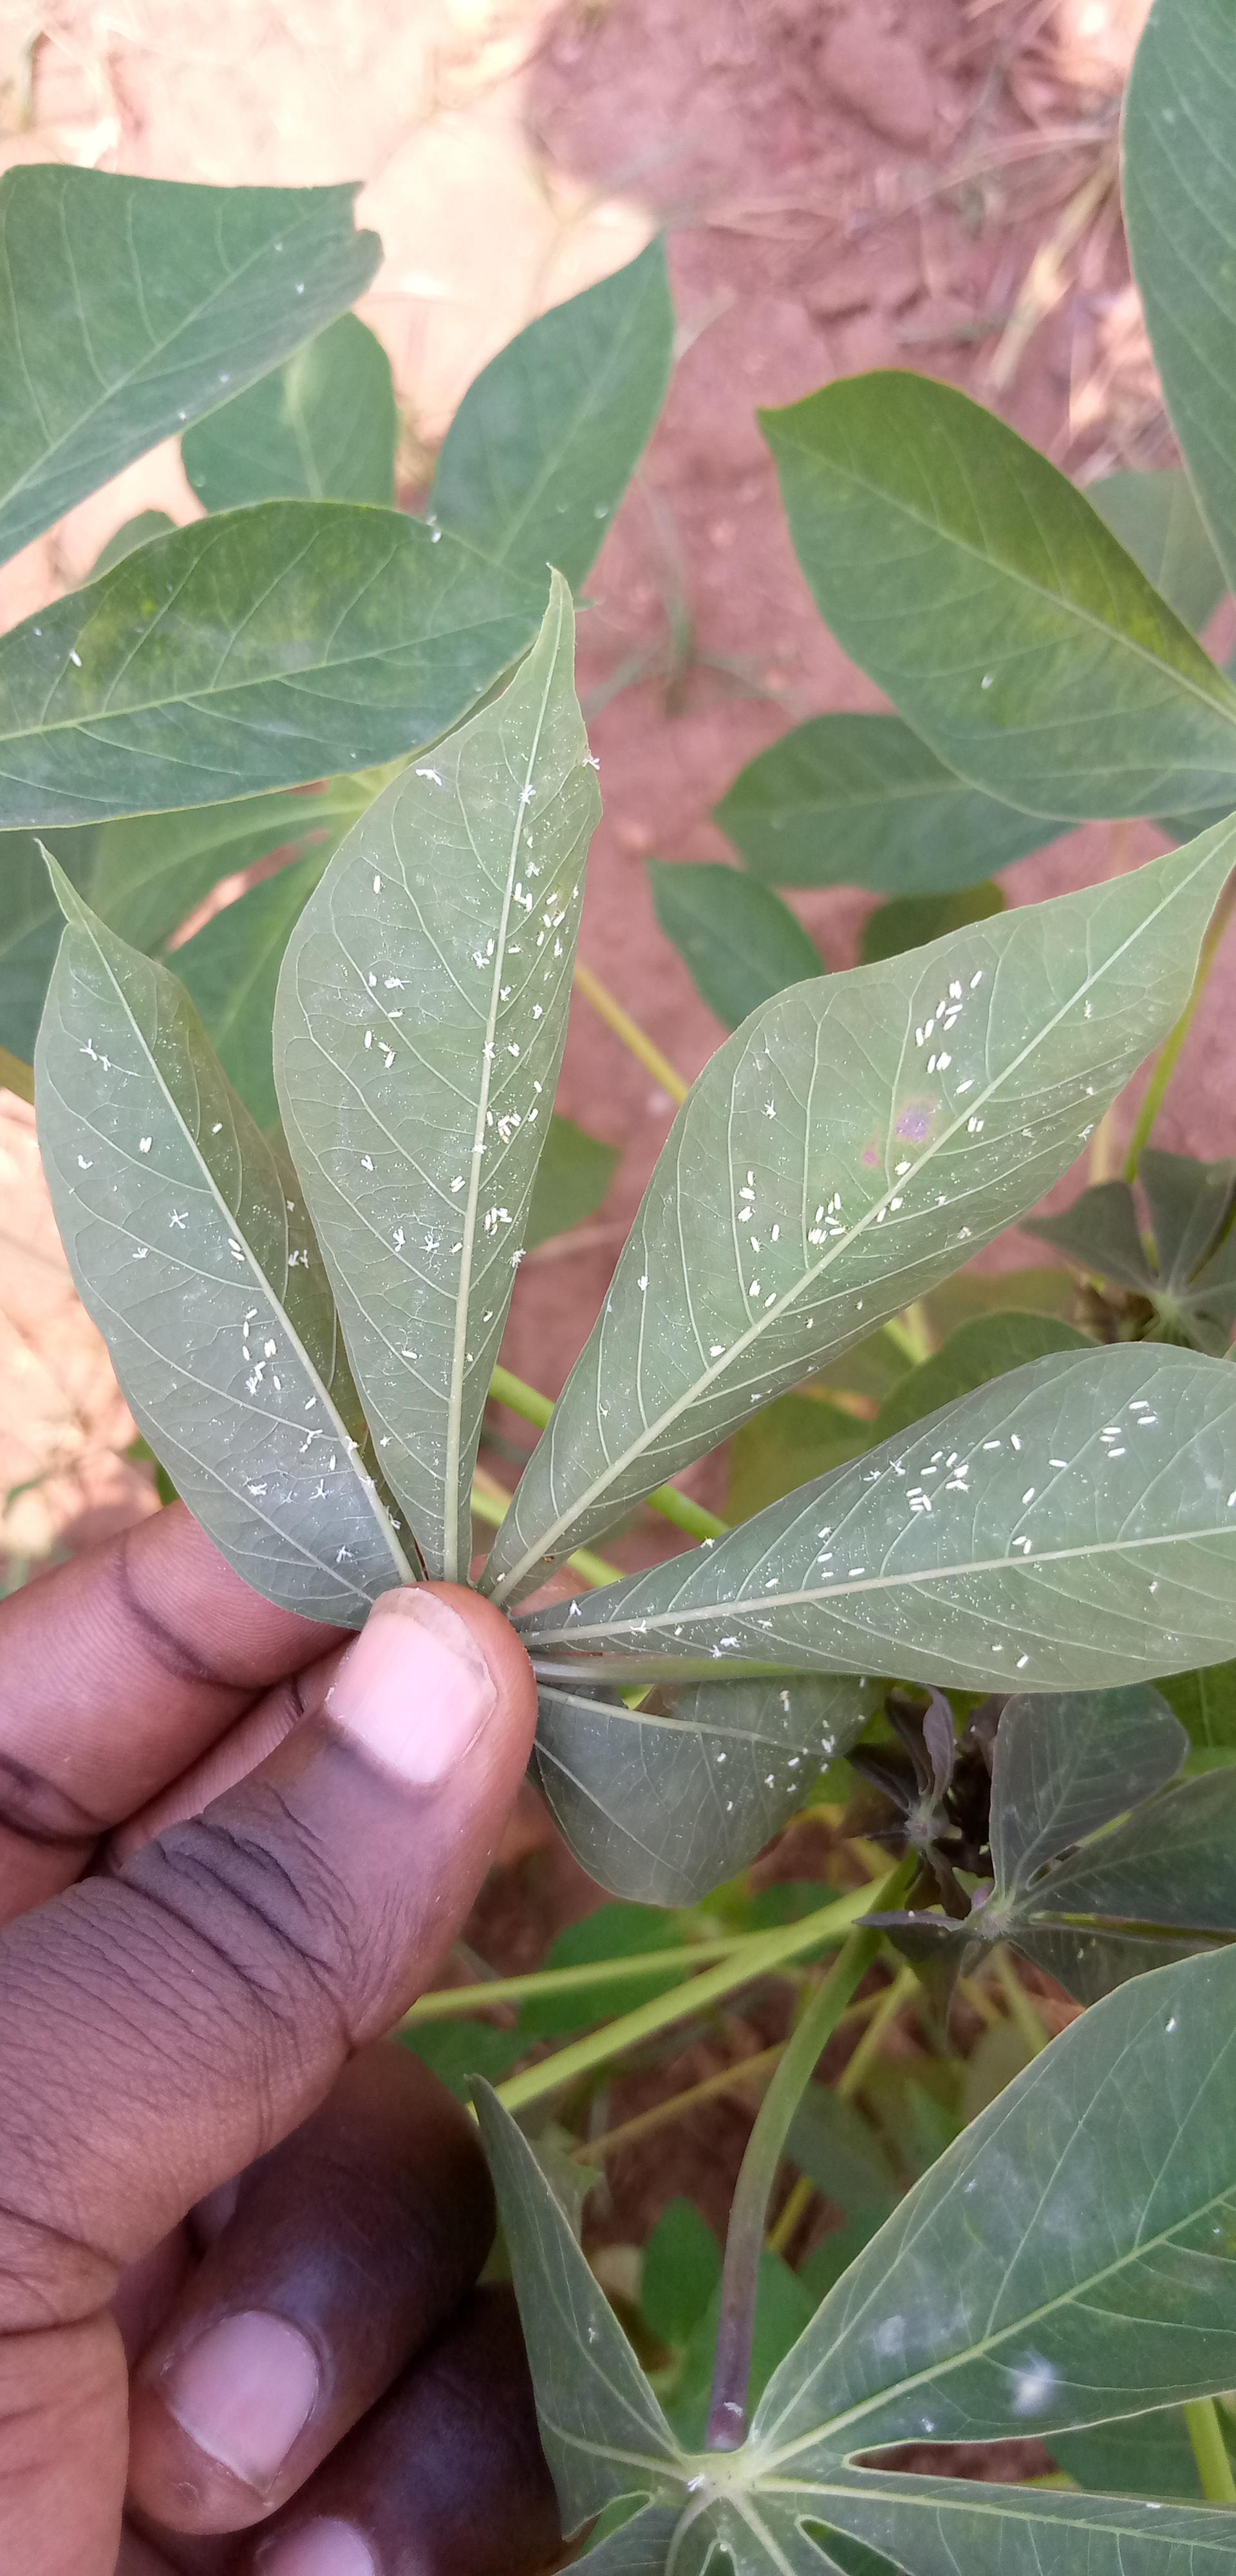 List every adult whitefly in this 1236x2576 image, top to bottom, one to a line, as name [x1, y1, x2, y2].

whitefly [427, 528, 447, 544]
whitefly [67, 647, 85, 670]
whitefly [579, 755, 604, 772]
whitefly [414, 766, 443, 788]
whitefly [515, 783, 539, 806]
whitefly [525, 835, 536, 850]
whitefly [523, 860, 541, 879]
whitefly [370, 871, 385, 896]
whitefly [512, 881, 523, 902]
whitefly [570, 884, 582, 900]
whitefly [545, 890, 560, 906]
whitefly [525, 892, 534, 914]
whitefly [552, 909, 568, 929]
whitefly [541, 913, 552, 930]
whitefly [534, 929, 547, 949]
whitefly [485, 938, 496, 957]
whitefly [506, 943, 523, 956]
whitefly [470, 950, 492, 970]
whitefly [968, 968, 984, 992]
whitefly [368, 971, 377, 989]
whitefly [381, 974, 413, 991]
whitefly [954, 979, 964, 1001]
whitefly [947, 980, 954, 1000]
whitefly [498, 984, 513, 1003]
whitefly [935, 999, 946, 1021]
whitefly [1083, 1001, 1094, 1021]
whitefly [530, 1002, 545, 1022]
whitefly [945, 1003, 965, 1017]
whitefly [386, 1009, 405, 1019]
whitefly [942, 1014, 958, 1032]
whitefly [924, 1018, 935, 1039]
whitefly [913, 1027, 925, 1048]
whitefly [362, 1028, 373, 1050]
whitefly [77, 1034, 99, 1063]
whitefly [480, 1039, 498, 1062]
whitefly [512, 1040, 521, 1052]
whitefly [376, 1041, 391, 1053]
whitefly [506, 1045, 520, 1059]
whitefly [383, 1050, 396, 1069]
whitefly [936, 1051, 947, 1072]
whitefly [98, 1052, 113, 1074]
whitefly [926, 1052, 937, 1075]
whitefly [942, 1054, 953, 1072]
whitefly [955, 1077, 975, 1095]
whitefly [532, 1079, 545, 1095]
whitefly [1083, 1084, 1101, 1095]
whitefly [762, 1097, 778, 1121]
whitefly [526, 1107, 540, 1124]
whitefly [485, 1109, 495, 1128]
whitefly [512, 1112, 521, 1121]
whitefly [497, 1113, 510, 1126]
whitefly [966, 1114, 977, 1134]
whitefly [509, 1115, 521, 1128]
whitefly [976, 1118, 986, 1134]
whitefly [1075, 1121, 1094, 1144]
whitefly [209, 1121, 227, 1136]
whitefly [503, 1124, 512, 1135]
whitefly [496, 1126, 505, 1135]
whitefly [144, 1135, 154, 1155]
whitefly [501, 1135, 511, 1145]
whitefly [138, 1135, 145, 1153]
whitefly [471, 1141, 487, 1157]
whitefly [77, 1152, 95, 1171]
whitefly [358, 1153, 377, 1173]
whitefly [894, 1160, 908, 1173]
whitefly [897, 1162, 912, 1177]
whitefly [745, 1169, 755, 1186]
whitefly [451, 1175, 464, 1187]
whitefly [451, 1179, 466, 1195]
whitefly [741, 1186, 754, 1196]
whitefly [737, 1191, 756, 1200]
whitefly [834, 1191, 843, 1211]
whitefly [933, 1193, 948, 1209]
whitefly [889, 1197, 905, 1213]
whitefly [283, 1197, 298, 1213]
whitefly [827, 1199, 834, 1215]
whitefly [812, 1204, 823, 1224]
whitefly [738, 1204, 752, 1220]
whitefly [496, 1205, 510, 1218]
whitefly [490, 1206, 498, 1224]
whitefly [876, 1206, 886, 1224]
whitefly [164, 1207, 189, 1230]
whitefly [742, 1211, 754, 1223]
whitefly [482, 1213, 491, 1232]
whitefly [500, 1215, 513, 1226]
whitefly [823, 1215, 841, 1227]
whitefly [769, 1222, 782, 1243]
whitefly [490, 1223, 500, 1236]
whitefly [953, 1224, 974, 1241]
whitefly [391, 1225, 408, 1253]
whitefly [828, 1226, 847, 1236]
whitefly [807, 1227, 816, 1244]
whitefly [812, 1227, 823, 1244]
whitefly [818, 1229, 830, 1245]
whitefly [418, 1234, 440, 1253]
whitefly [748, 1234, 762, 1253]
whitefly [227, 1236, 243, 1253]
whitefly [449, 1241, 465, 1255]
whitefly [129, 1245, 151, 1262]
whitefly [507, 1246, 530, 1269]
whitefly [286, 1247, 300, 1269]
whitefly [299, 1248, 313, 1271]
whitefly [230, 1251, 247, 1263]
whitefly [636, 1273, 650, 1292]
whitefly [748, 1279, 758, 1297]
whitefly [754, 1283, 762, 1297]
whitefly [763, 1291, 779, 1309]
whitefly [854, 1299, 865, 1312]
whitefly [243, 1307, 259, 1321]
whitefly [480, 1307, 496, 1323]
whitefly [802, 1316, 814, 1331]
whitefly [241, 1320, 251, 1339]
whitefly [270, 1337, 279, 1356]
whitefly [264, 1340, 271, 1359]
whitefly [241, 1343, 252, 1361]
whitefly [709, 1344, 722, 1352]
whitefly [399, 1346, 419, 1361]
whitefly [710, 1347, 727, 1359]
whitefly [465, 1351, 475, 1365]
whitefly [253, 1360, 268, 1370]
whitefly [254, 1370, 265, 1382]
whitefly [272, 1374, 283, 1391]
whitefly [244, 1374, 260, 1397]
whitefly [302, 1395, 322, 1412]
whitefly [1125, 1399, 1150, 1412]
whitefly [1135, 1414, 1159, 1425]
whitefly [304, 1425, 323, 1445]
whitefly [1100, 1426, 1122, 1435]
whitefly [1009, 1430, 1022, 1452]
whitefly [378, 1434, 395, 1450]
whitefly [1097, 1434, 1118, 1444]
whitefly [342, 1435, 362, 1458]
whitefly [980, 1439, 1002, 1450]
whitefly [298, 1443, 308, 1455]
whitefly [1104, 1445, 1130, 1459]
whitefly [930, 1449, 944, 1464]
whitefly [945, 1451, 960, 1467]
whitefly [328, 1453, 337, 1472]
whitefly [887, 1457, 908, 1479]
whitefly [1045, 1457, 1068, 1468]
whitefly [918, 1465, 939, 1475]
whitefly [860, 1467, 883, 1482]
whitefly [357, 1473, 376, 1491]
whitefly [306, 1477, 332, 1503]
whitefly [944, 1478, 973, 1495]
whitefly [244, 1482, 269, 1497]
whitefly [903, 1486, 924, 1498]
whitefly [1019, 1486, 1038, 1506]
whitefly [1225, 1488, 1236, 1509]
whitefly [921, 1493, 933, 1512]
whitefly [907, 1497, 922, 1504]
whitefly [908, 1504, 925, 1512]
whitefly [388, 1510, 404, 1531]
whitefly [815, 1524, 833, 1541]
whitefly [1011, 1534, 1027, 1546]
whitefly [696, 1535, 718, 1551]
whitefly [1022, 1539, 1032, 1557]
whitefly [334, 1544, 357, 1564]
whitefly [815, 1550, 836, 1564]
whitefly [846, 1565, 867, 1578]
whitefly [818, 1570, 837, 1580]
whitefly [494, 1571, 508, 1584]
whitefly [763, 1577, 782, 1589]
whitefly [566, 1598, 584, 1618]
whitefly [628, 1618, 650, 1636]
whitefly [754, 1618, 775, 1631]
whitefly [673, 1623, 684, 1638]
whitefly [718, 1635, 742, 1648]
whitefly [988, 1641, 1005, 1654]
whitefly [1013, 1653, 1033, 1670]
whitefly [778, 1688, 791, 1698]
whitefly [782, 1698, 791, 1712]
whitefly [820, 1737, 833, 1754]
whitefly [714, 1750, 727, 1765]
whitefly [785, 1754, 800, 1766]
whitefly [818, 1760, 832, 1775]
whitefly [762, 1772, 775, 1785]
whitefly [721, 1797, 738, 1815]